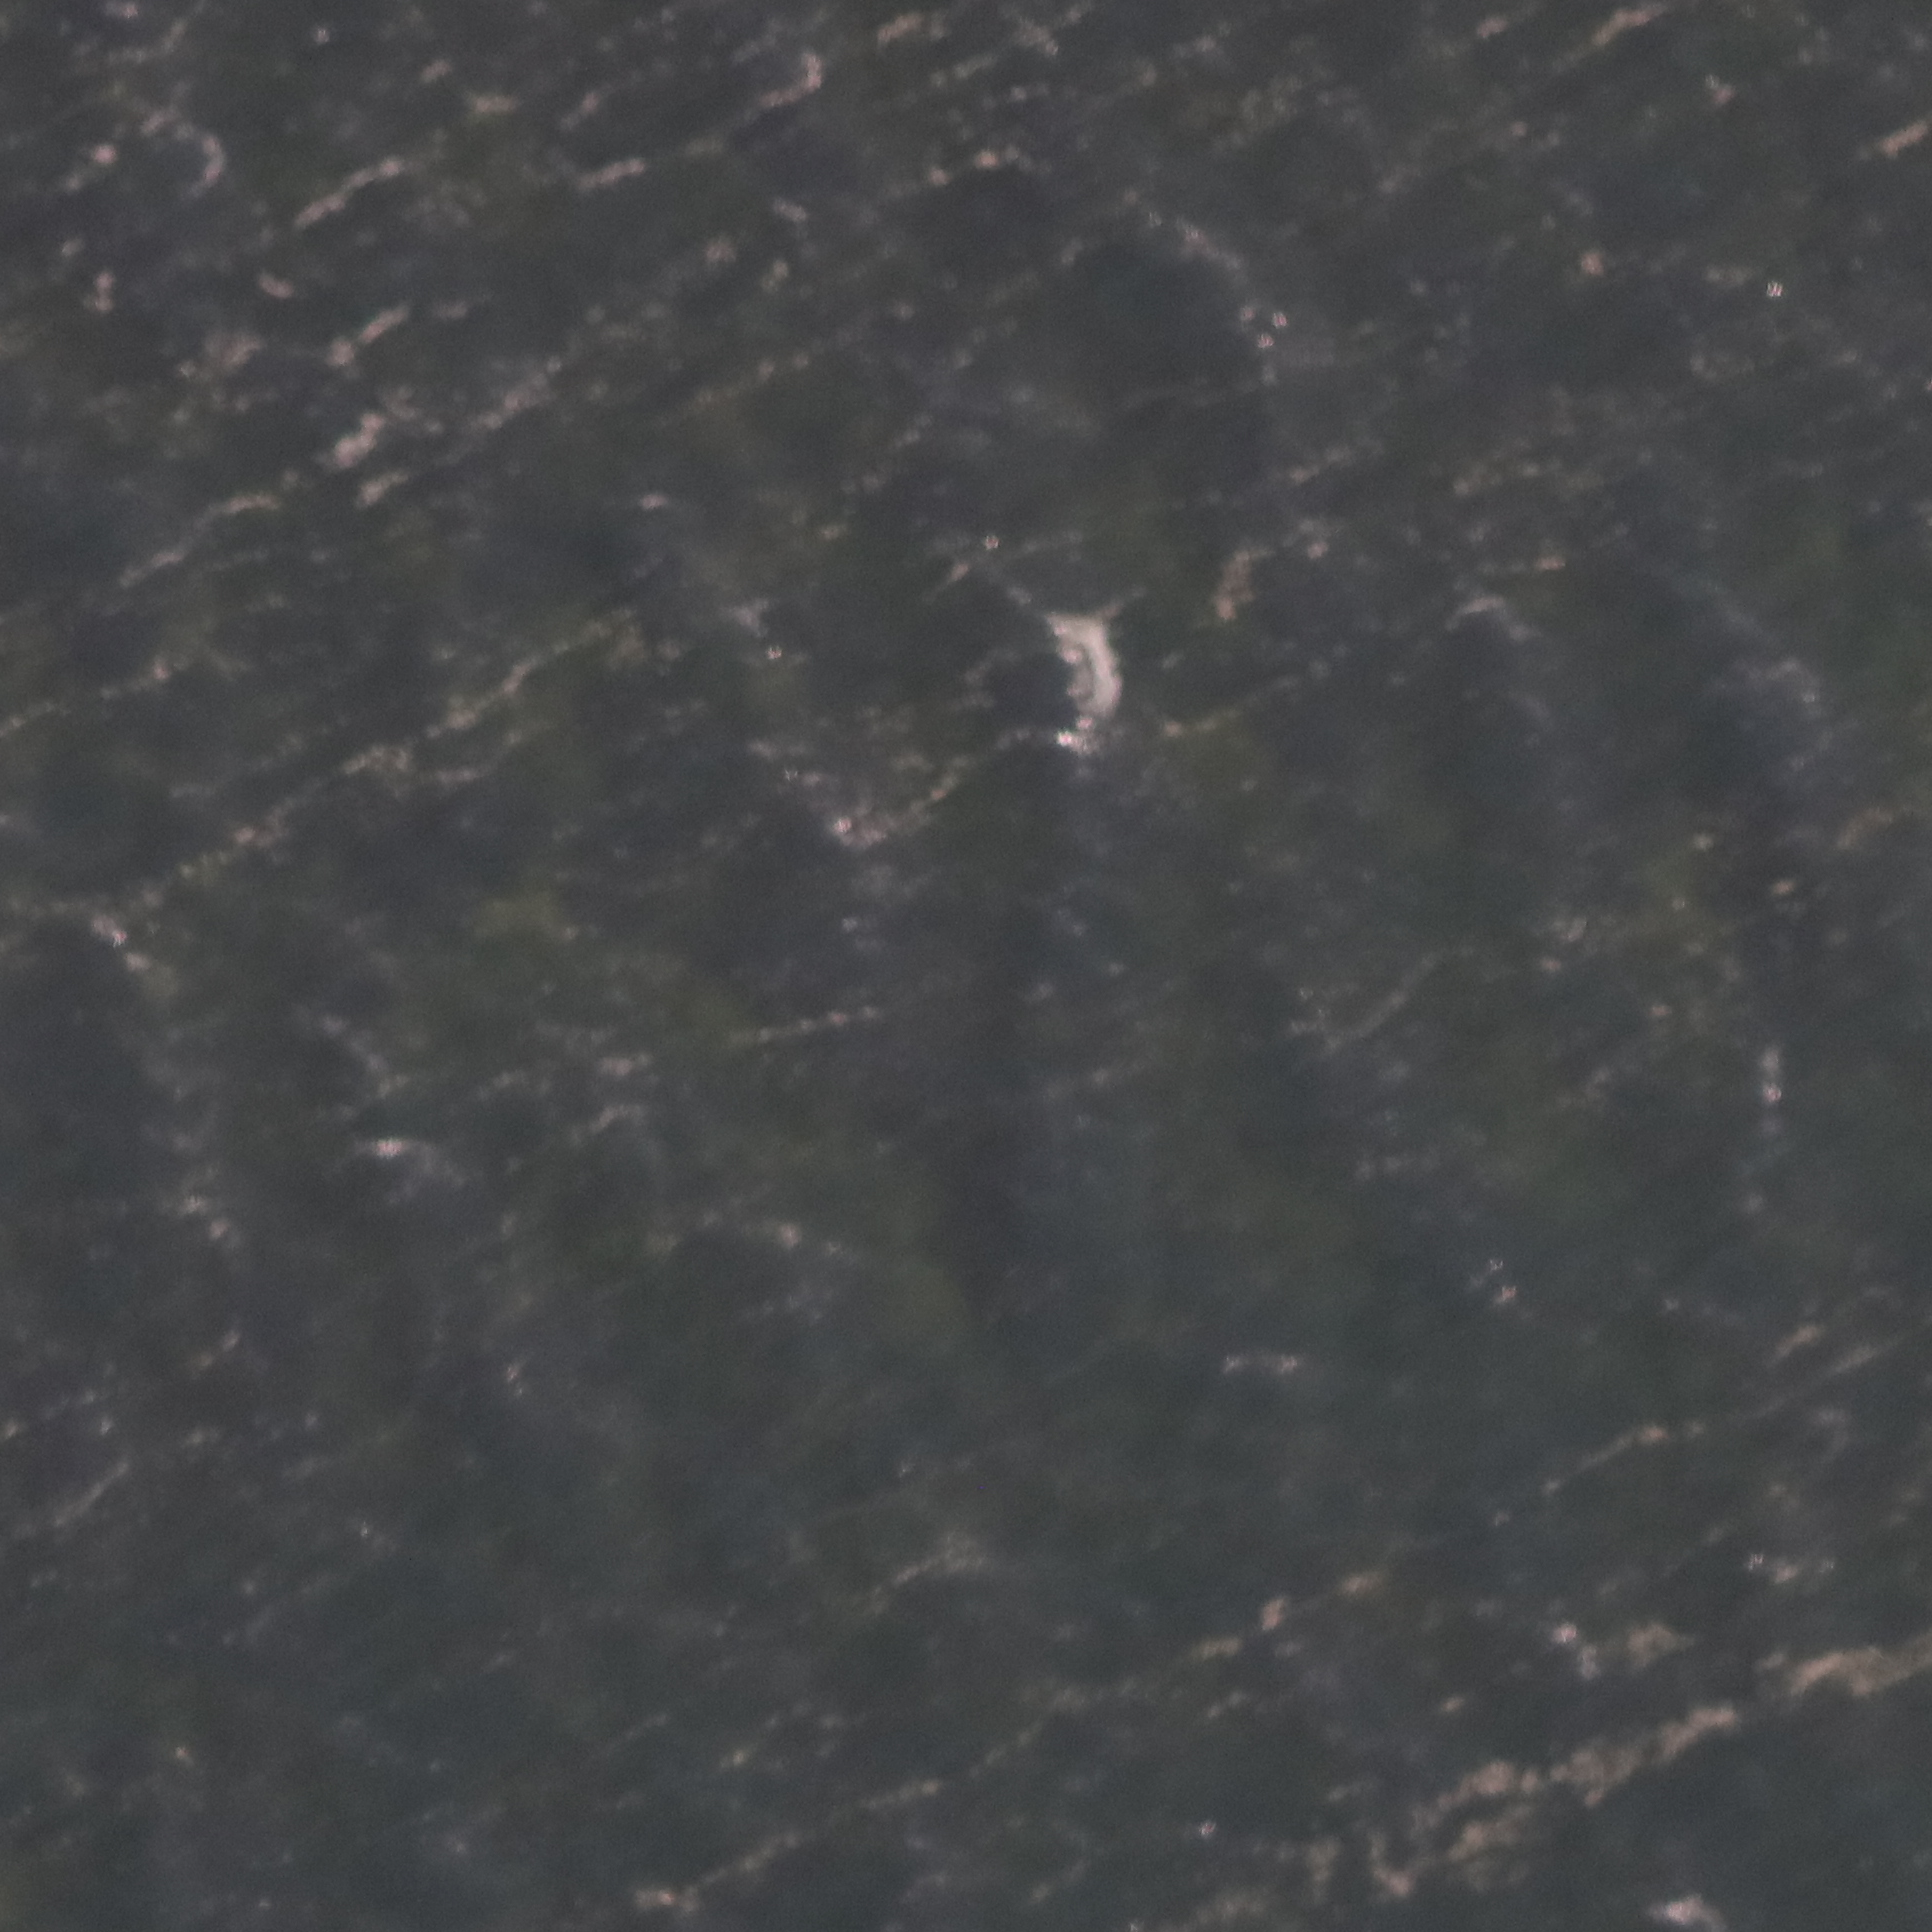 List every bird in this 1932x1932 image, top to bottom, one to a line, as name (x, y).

None